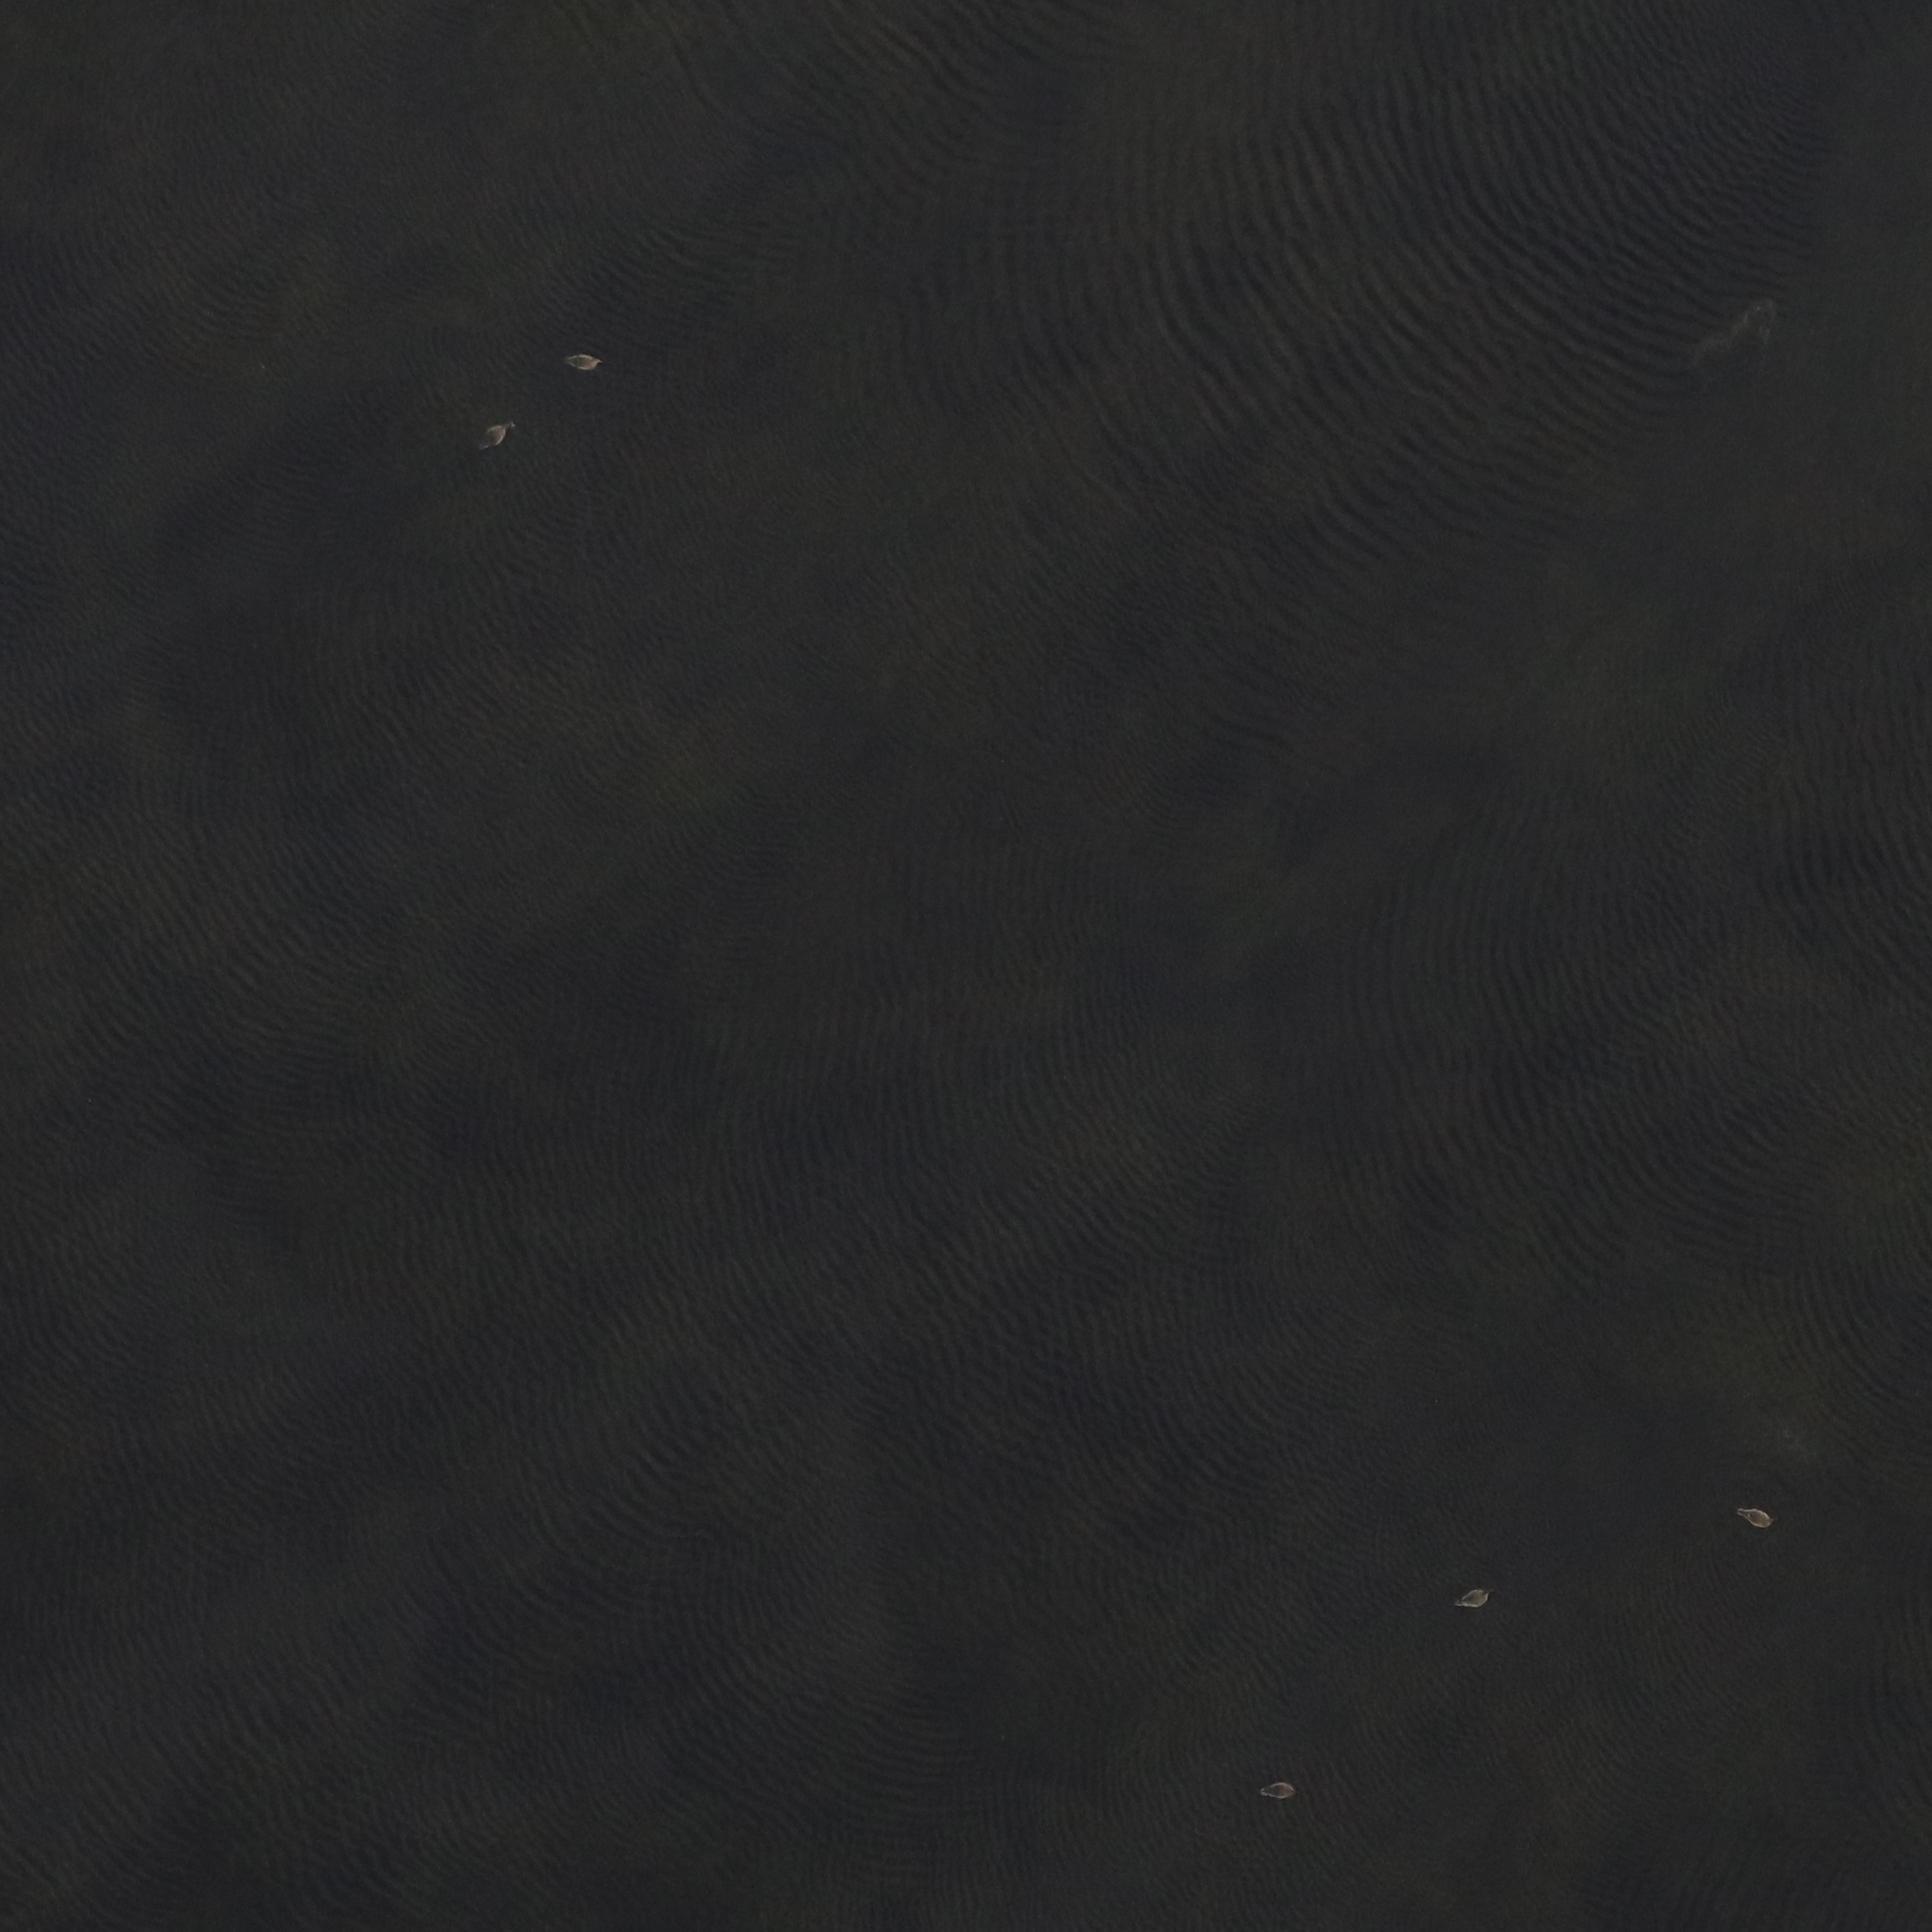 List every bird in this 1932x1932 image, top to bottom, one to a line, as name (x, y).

other bird (577, 363)
other bird (496, 437)
other bird (1757, 1519)
other bird (1477, 1598)
other bird (1278, 1790)